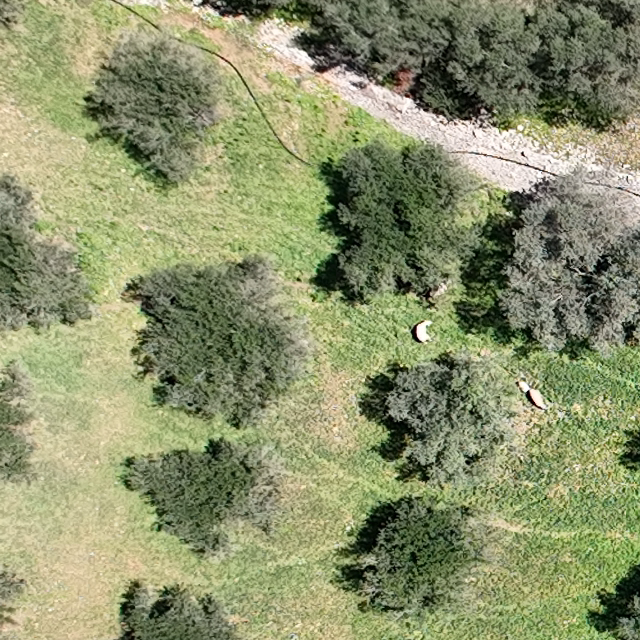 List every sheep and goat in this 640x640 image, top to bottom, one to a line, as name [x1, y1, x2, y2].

sheep [431, 280, 446, 298]
sheep [416, 320, 432, 343]
sheep [518, 382, 529, 393]
sheep [529, 389, 550, 410]